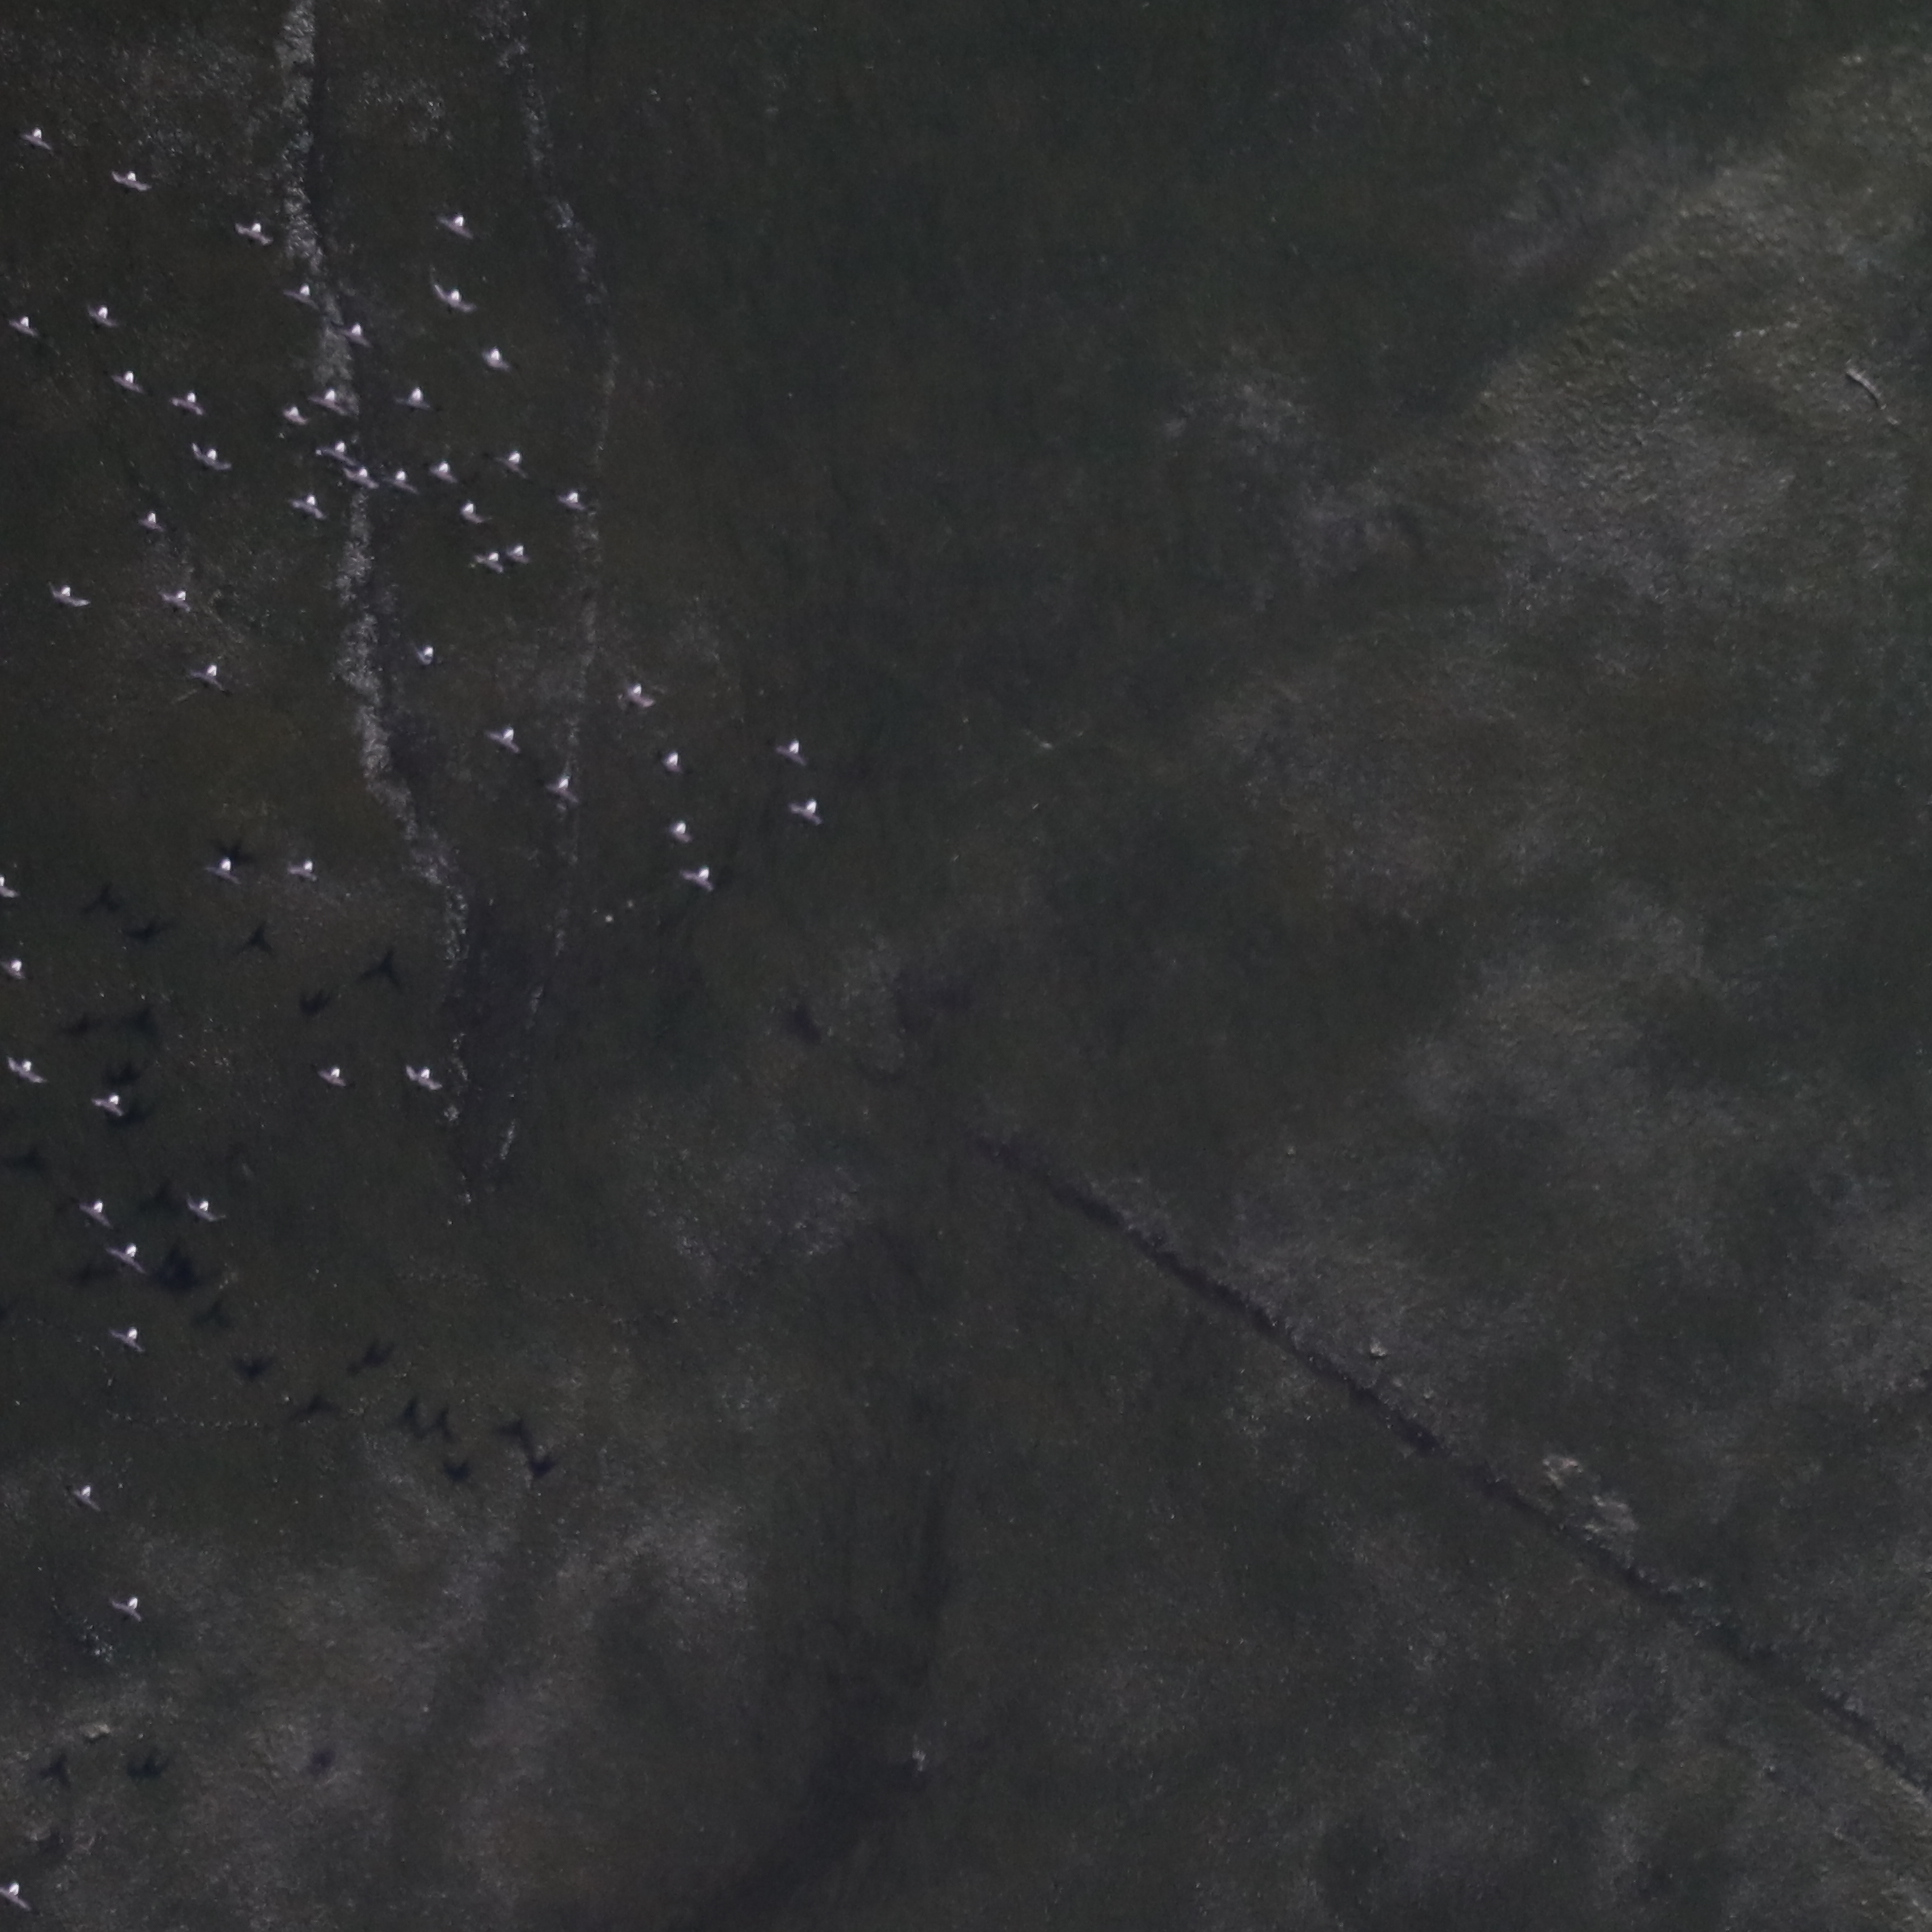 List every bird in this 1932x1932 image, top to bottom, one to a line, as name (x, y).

brant (34, 141)
brant (141, 182)
brant (458, 223)
brant (253, 229)
brant (454, 298)
brant (296, 299)
brant (114, 321)
brant (28, 330)
brant (360, 340)
brant (496, 359)
brant (138, 378)
brant (190, 400)
brant (333, 400)
brant (428, 404)
brant (294, 414)
brant (339, 458)
brant (212, 461)
brant (516, 465)
brant (440, 478)
brant (368, 480)
brant (405, 490)
brant (316, 507)
brant (579, 507)
brant (479, 513)
brant (163, 528)
brant (521, 558)
brant (491, 572)
brant (60, 592)
brant (187, 607)
brant (426, 658)
brant (213, 690)
brant (633, 699)
brant (512, 736)
brant (788, 742)
brant (674, 756)
brant (566, 790)
brant (801, 816)
brant (682, 839)
brant (301, 871)
brant (219, 874)
brant (698, 879)
brant (13, 973)
brant (21, 1071)
brant (336, 1075)
brant (428, 1079)
brant (110, 1110)
brant (200, 1213)
brant (91, 1214)
brant (124, 1255)
brant (128, 1342)
brant (80, 1498)
brant (126, 1614)
brant (8, 1894)